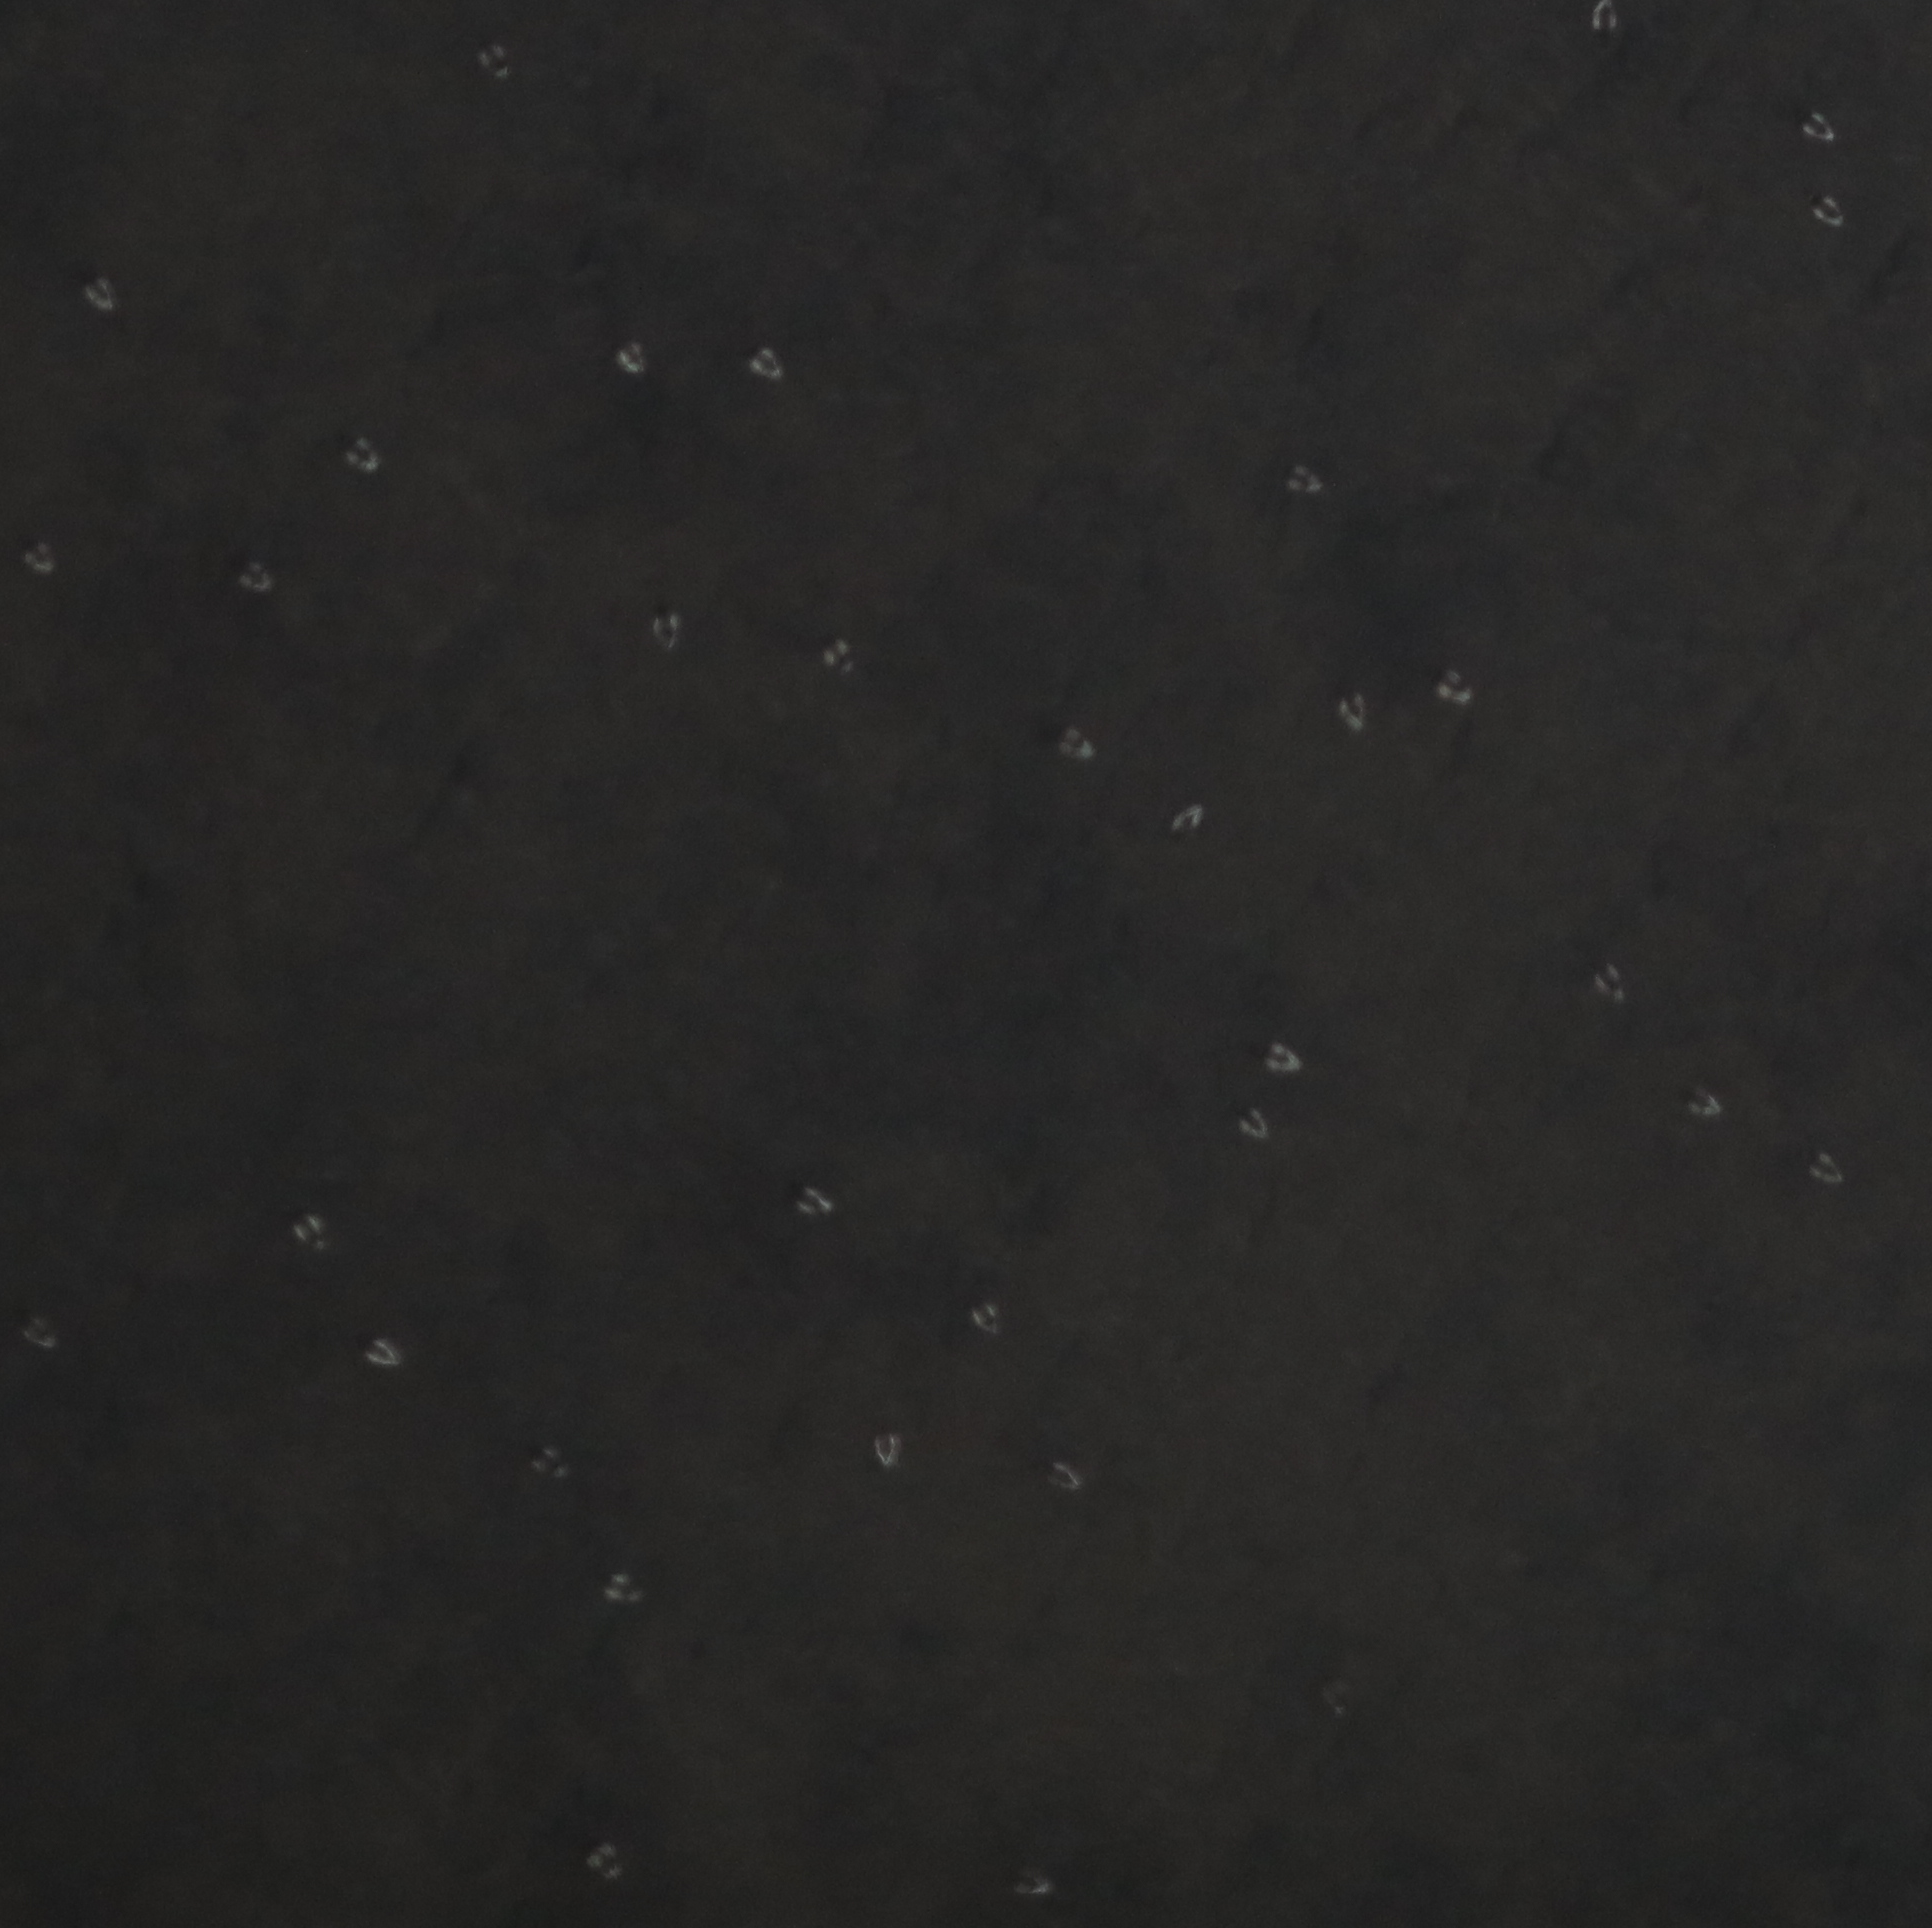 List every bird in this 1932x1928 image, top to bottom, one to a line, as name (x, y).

brant (1604, 22)
brant (489, 55)
brant (1816, 130)
brant (1827, 209)
brant (101, 293)
brant (627, 354)
brant (767, 358)
brant (367, 450)
brant (1302, 482)
brant (34, 561)
brant (264, 574)
brant (669, 623)
brant (842, 662)
brant (1451, 685)
brant (1357, 706)
brant (1089, 750)
brant (1186, 828)
brant (1607, 985)
brant (1287, 1063)
brant (1702, 1103)
brant (1256, 1125)
brant (1835, 1164)
brant (815, 1201)
brant (309, 1238)
brant (990, 1322)
brant (35, 1328)
brant (377, 1343)
brant (886, 1441)
brant (556, 1466)
brant (1056, 1476)
brant (626, 1597)
brant (1332, 1687)
brant (608, 1858)
brant (1035, 1885)